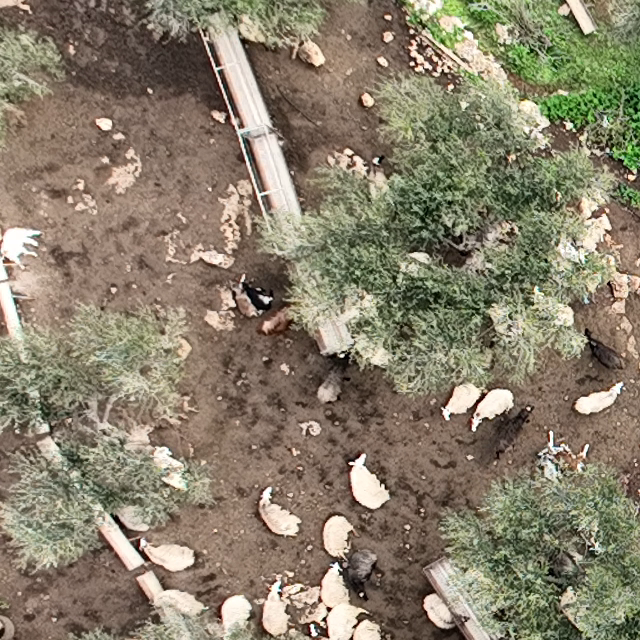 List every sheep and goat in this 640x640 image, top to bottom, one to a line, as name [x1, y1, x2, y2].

sheep [0, 223, 44, 270]
sheep [241, 282, 274, 310]
sheep [317, 353, 349, 404]
sheep [573, 381, 624, 415]
sheep [443, 384, 481, 419]
sheep [470, 388, 515, 430]
sheep [491, 405, 534, 456]
sheep [346, 453, 393, 510]
sheep [253, 485, 301, 538]
sheep [322, 514, 356, 560]
sheep [138, 536, 195, 570]
sheep [553, 541, 585, 577]
sheep [349, 549, 380, 602]
sheep [317, 562, 348, 608]
sheep [262, 577, 291, 639]
sheep [559, 586, 590, 632]
sheep [147, 591, 210, 619]
sheep [218, 593, 249, 639]
sheep [421, 593, 471, 628]
sheep [328, 605, 369, 639]
sheep [353, 617, 382, 639]